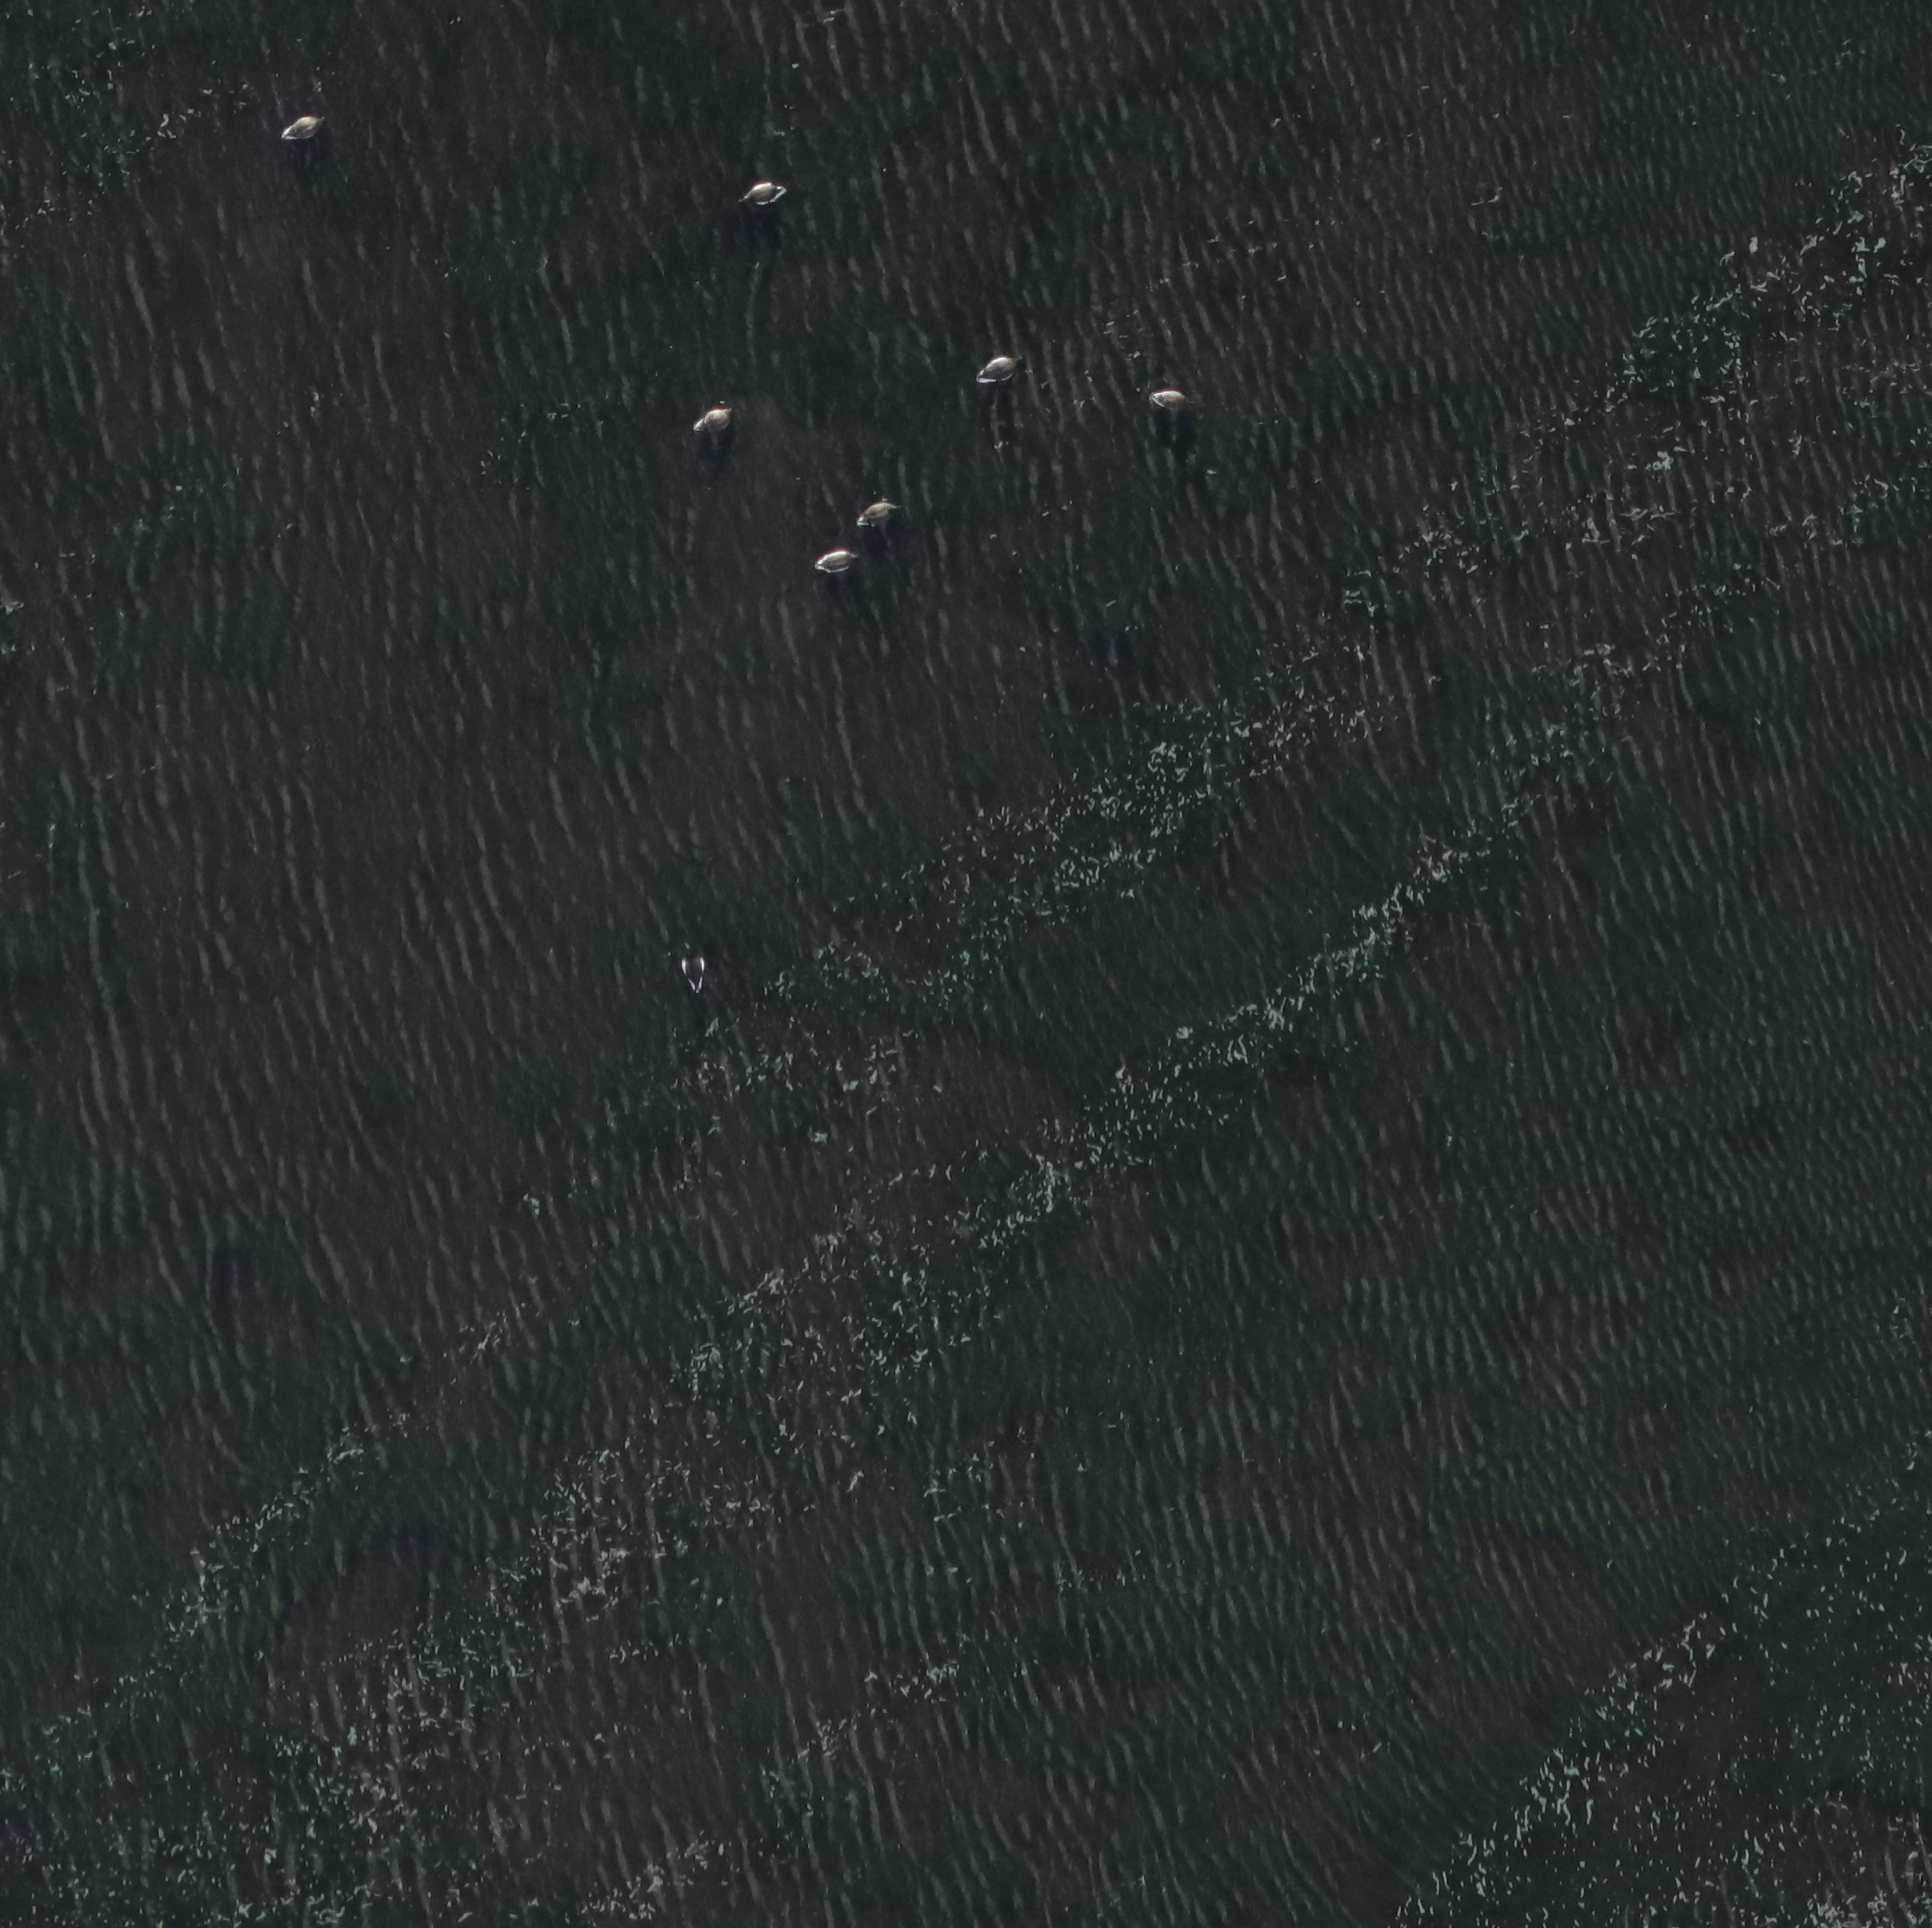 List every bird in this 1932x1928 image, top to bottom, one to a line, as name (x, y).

brant (303, 127)
brant (764, 194)
brant (1000, 367)
brant (1172, 399)
brant (716, 421)
brant (879, 512)
brant (837, 563)
brant (692, 968)